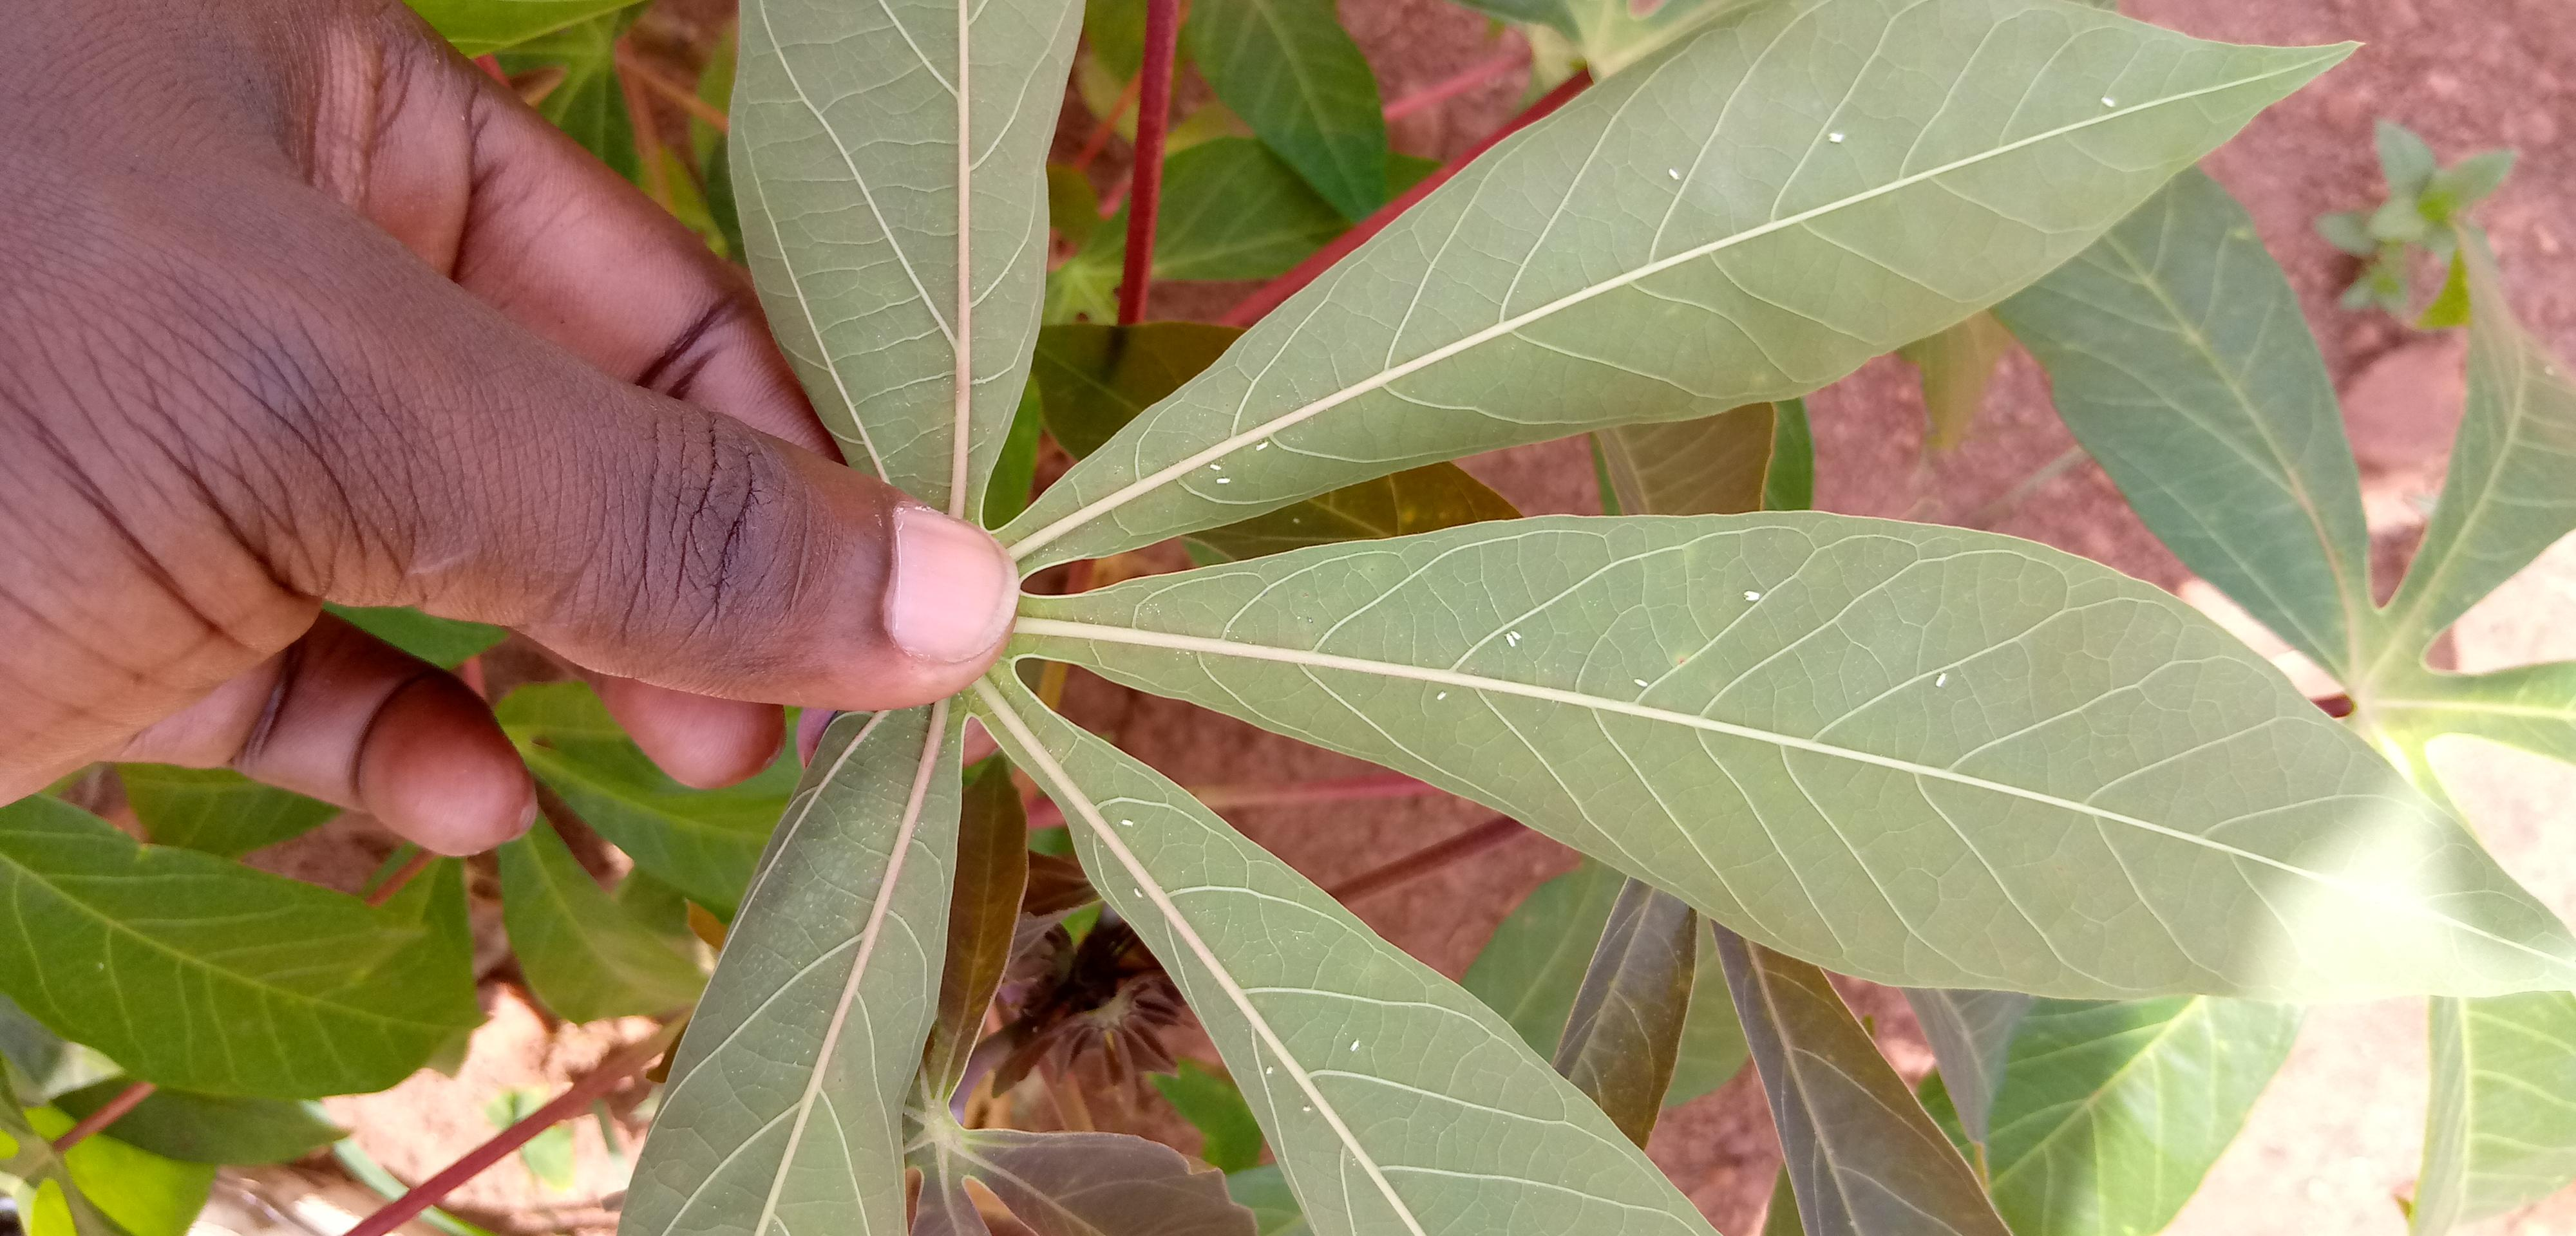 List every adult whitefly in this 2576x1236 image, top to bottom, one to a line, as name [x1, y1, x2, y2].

whitefly [2098, 94, 2115, 111]
whitefly [1824, 129, 1848, 145]
whitefly [1666, 164, 1681, 182]
whitefly [1254, 440, 1271, 453]
whitefly [1208, 462, 1223, 472]
whitefly [1214, 476, 1233, 487]
whitefly [1743, 588, 1761, 597]
whitefly [1745, 594, 1759, 604]
whitefly [1510, 628, 1522, 642]
whitefly [1504, 630, 1515, 648]
whitefly [1934, 671, 1949, 693]
whitefly [1631, 677, 1650, 690]
whitefly [1434, 689, 1446, 703]
whitefly [1118, 816, 1134, 829]
whitefly [1132, 886, 1145, 900]
whitefly [1347, 1036, 1363, 1054]
whitefly [1264, 1063, 1274, 1079]
whitefly [1301, 1102, 1313, 1116]